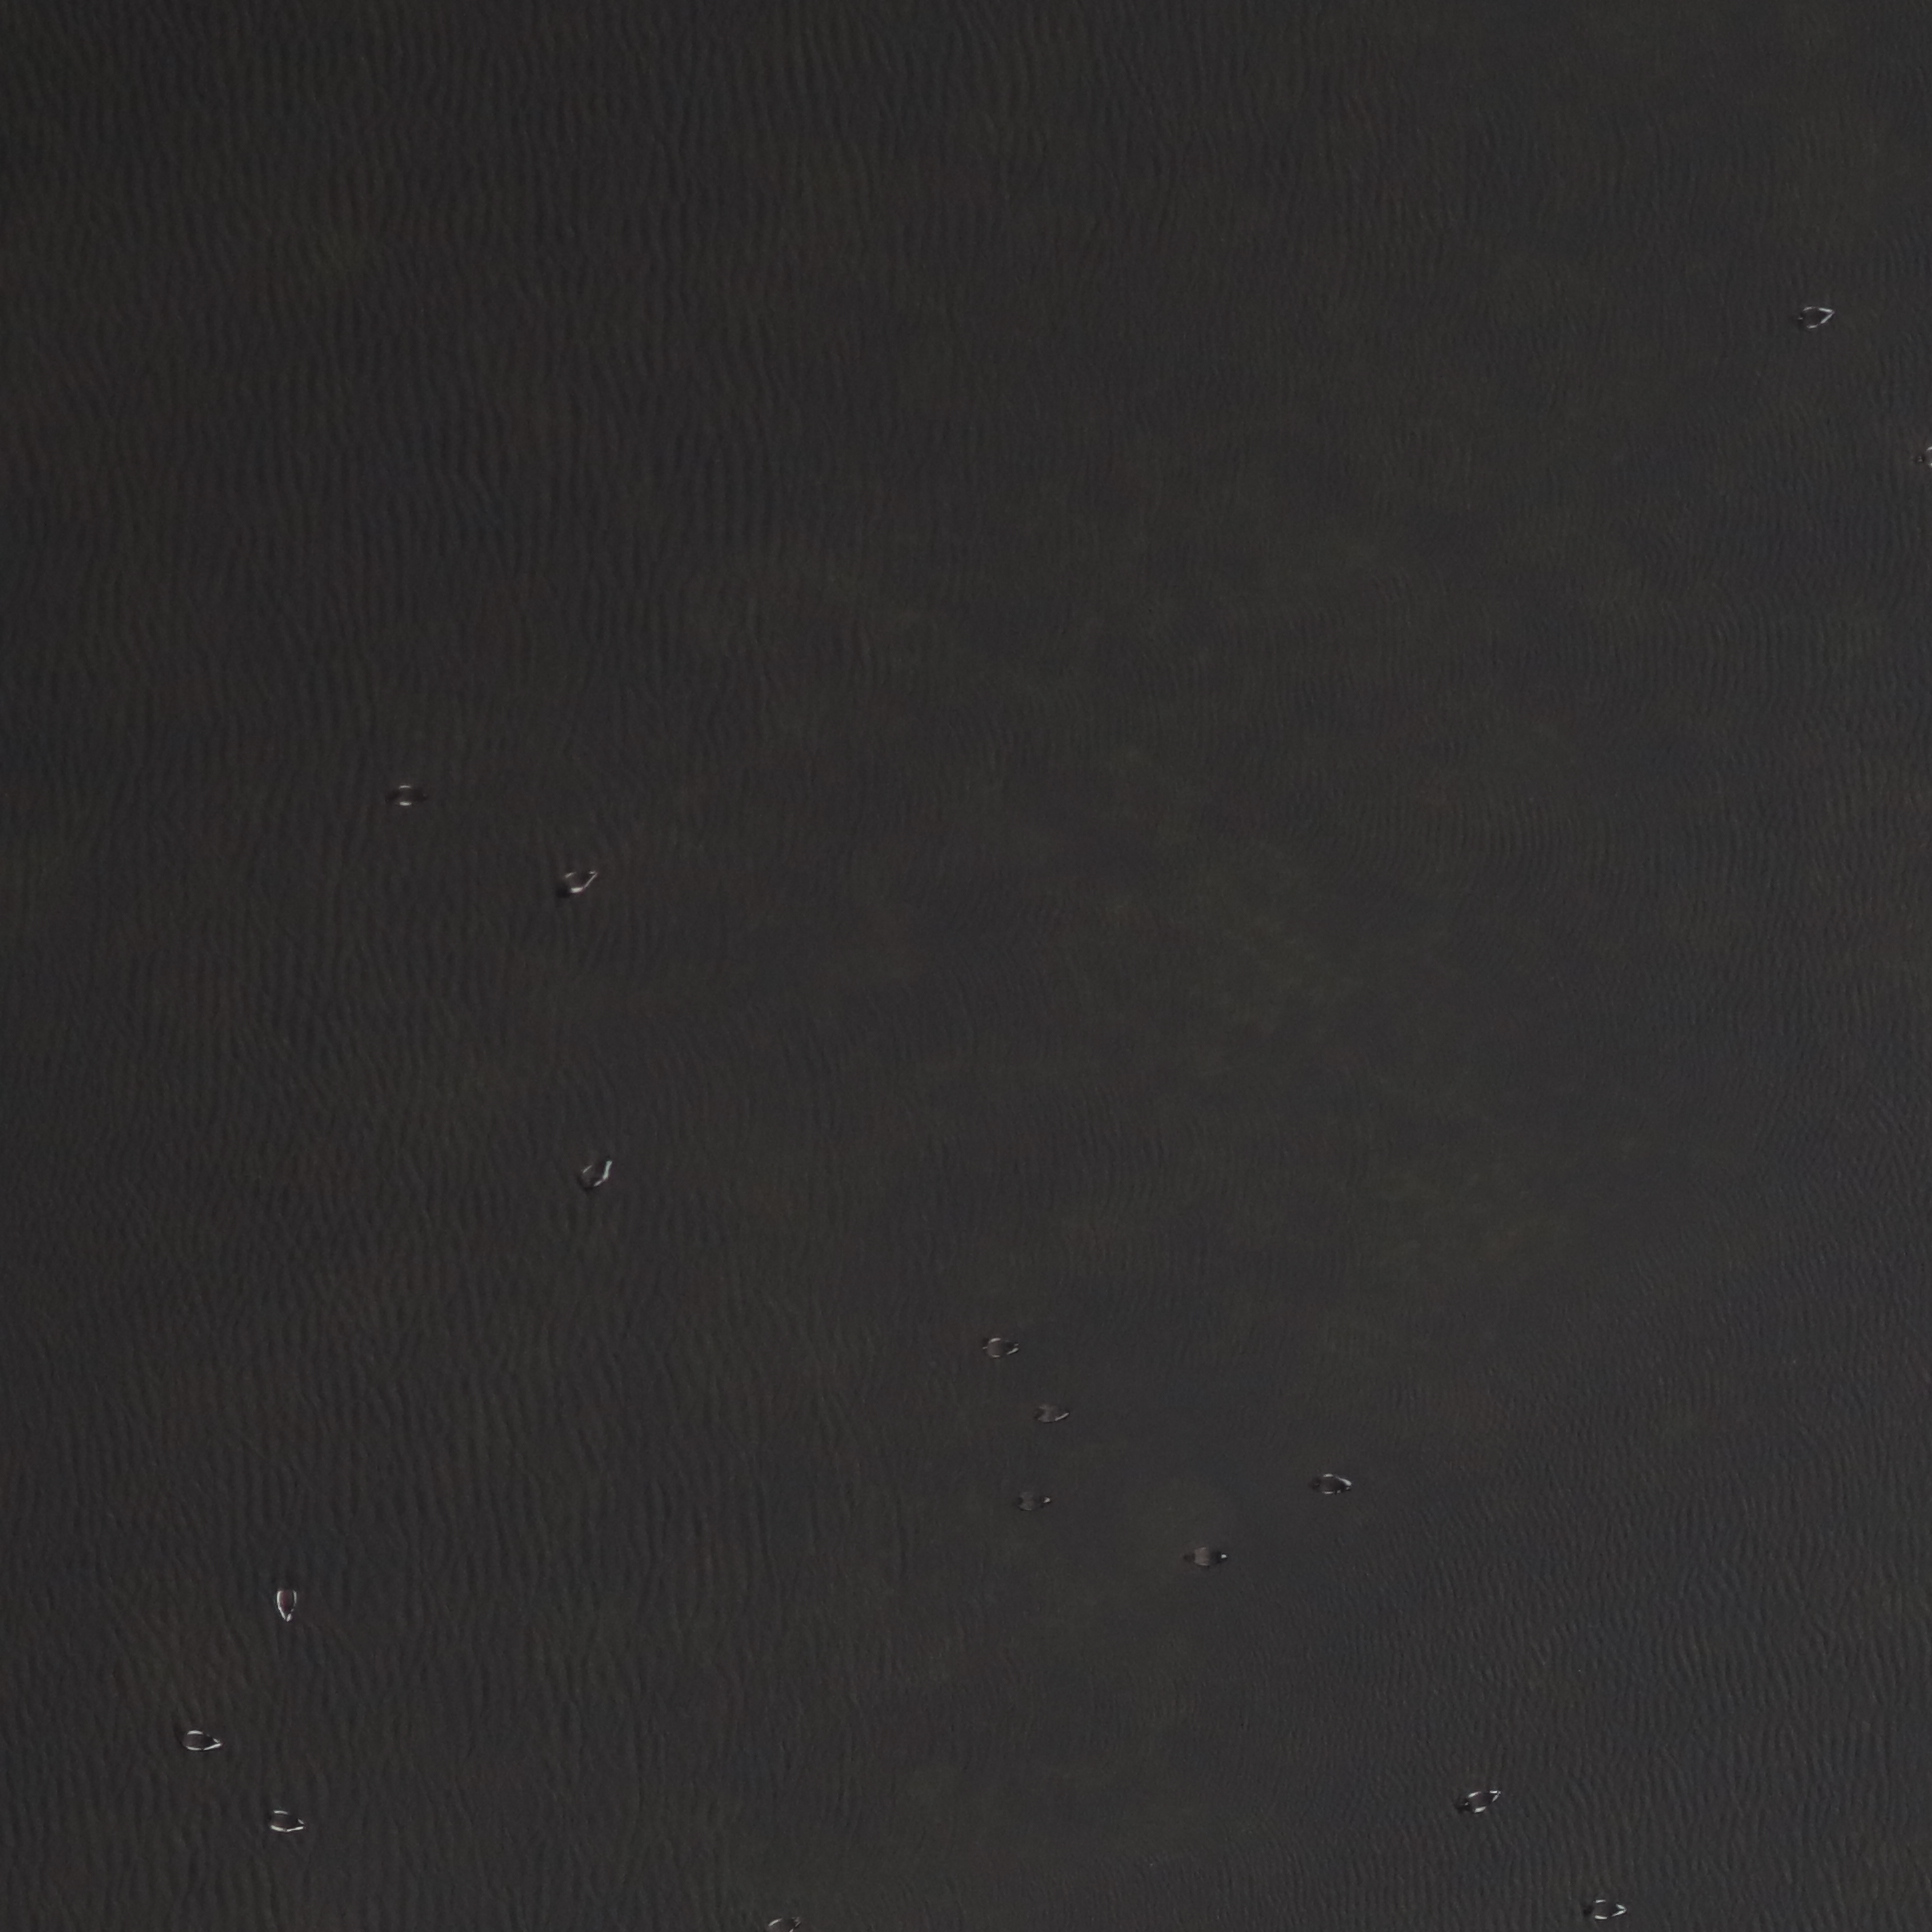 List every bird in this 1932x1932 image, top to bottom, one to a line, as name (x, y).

brant (1812, 317)
brant (404, 796)
brant (579, 880)
brant (593, 1173)
brant (999, 1349)
brant (1052, 1412)
brant (1331, 1483)
brant (1033, 1504)
brant (1204, 1555)
brant (286, 1601)
brant (198, 1740)
brant (1479, 1801)
brant (285, 1821)
brant (1603, 1909)
brant (781, 1930)